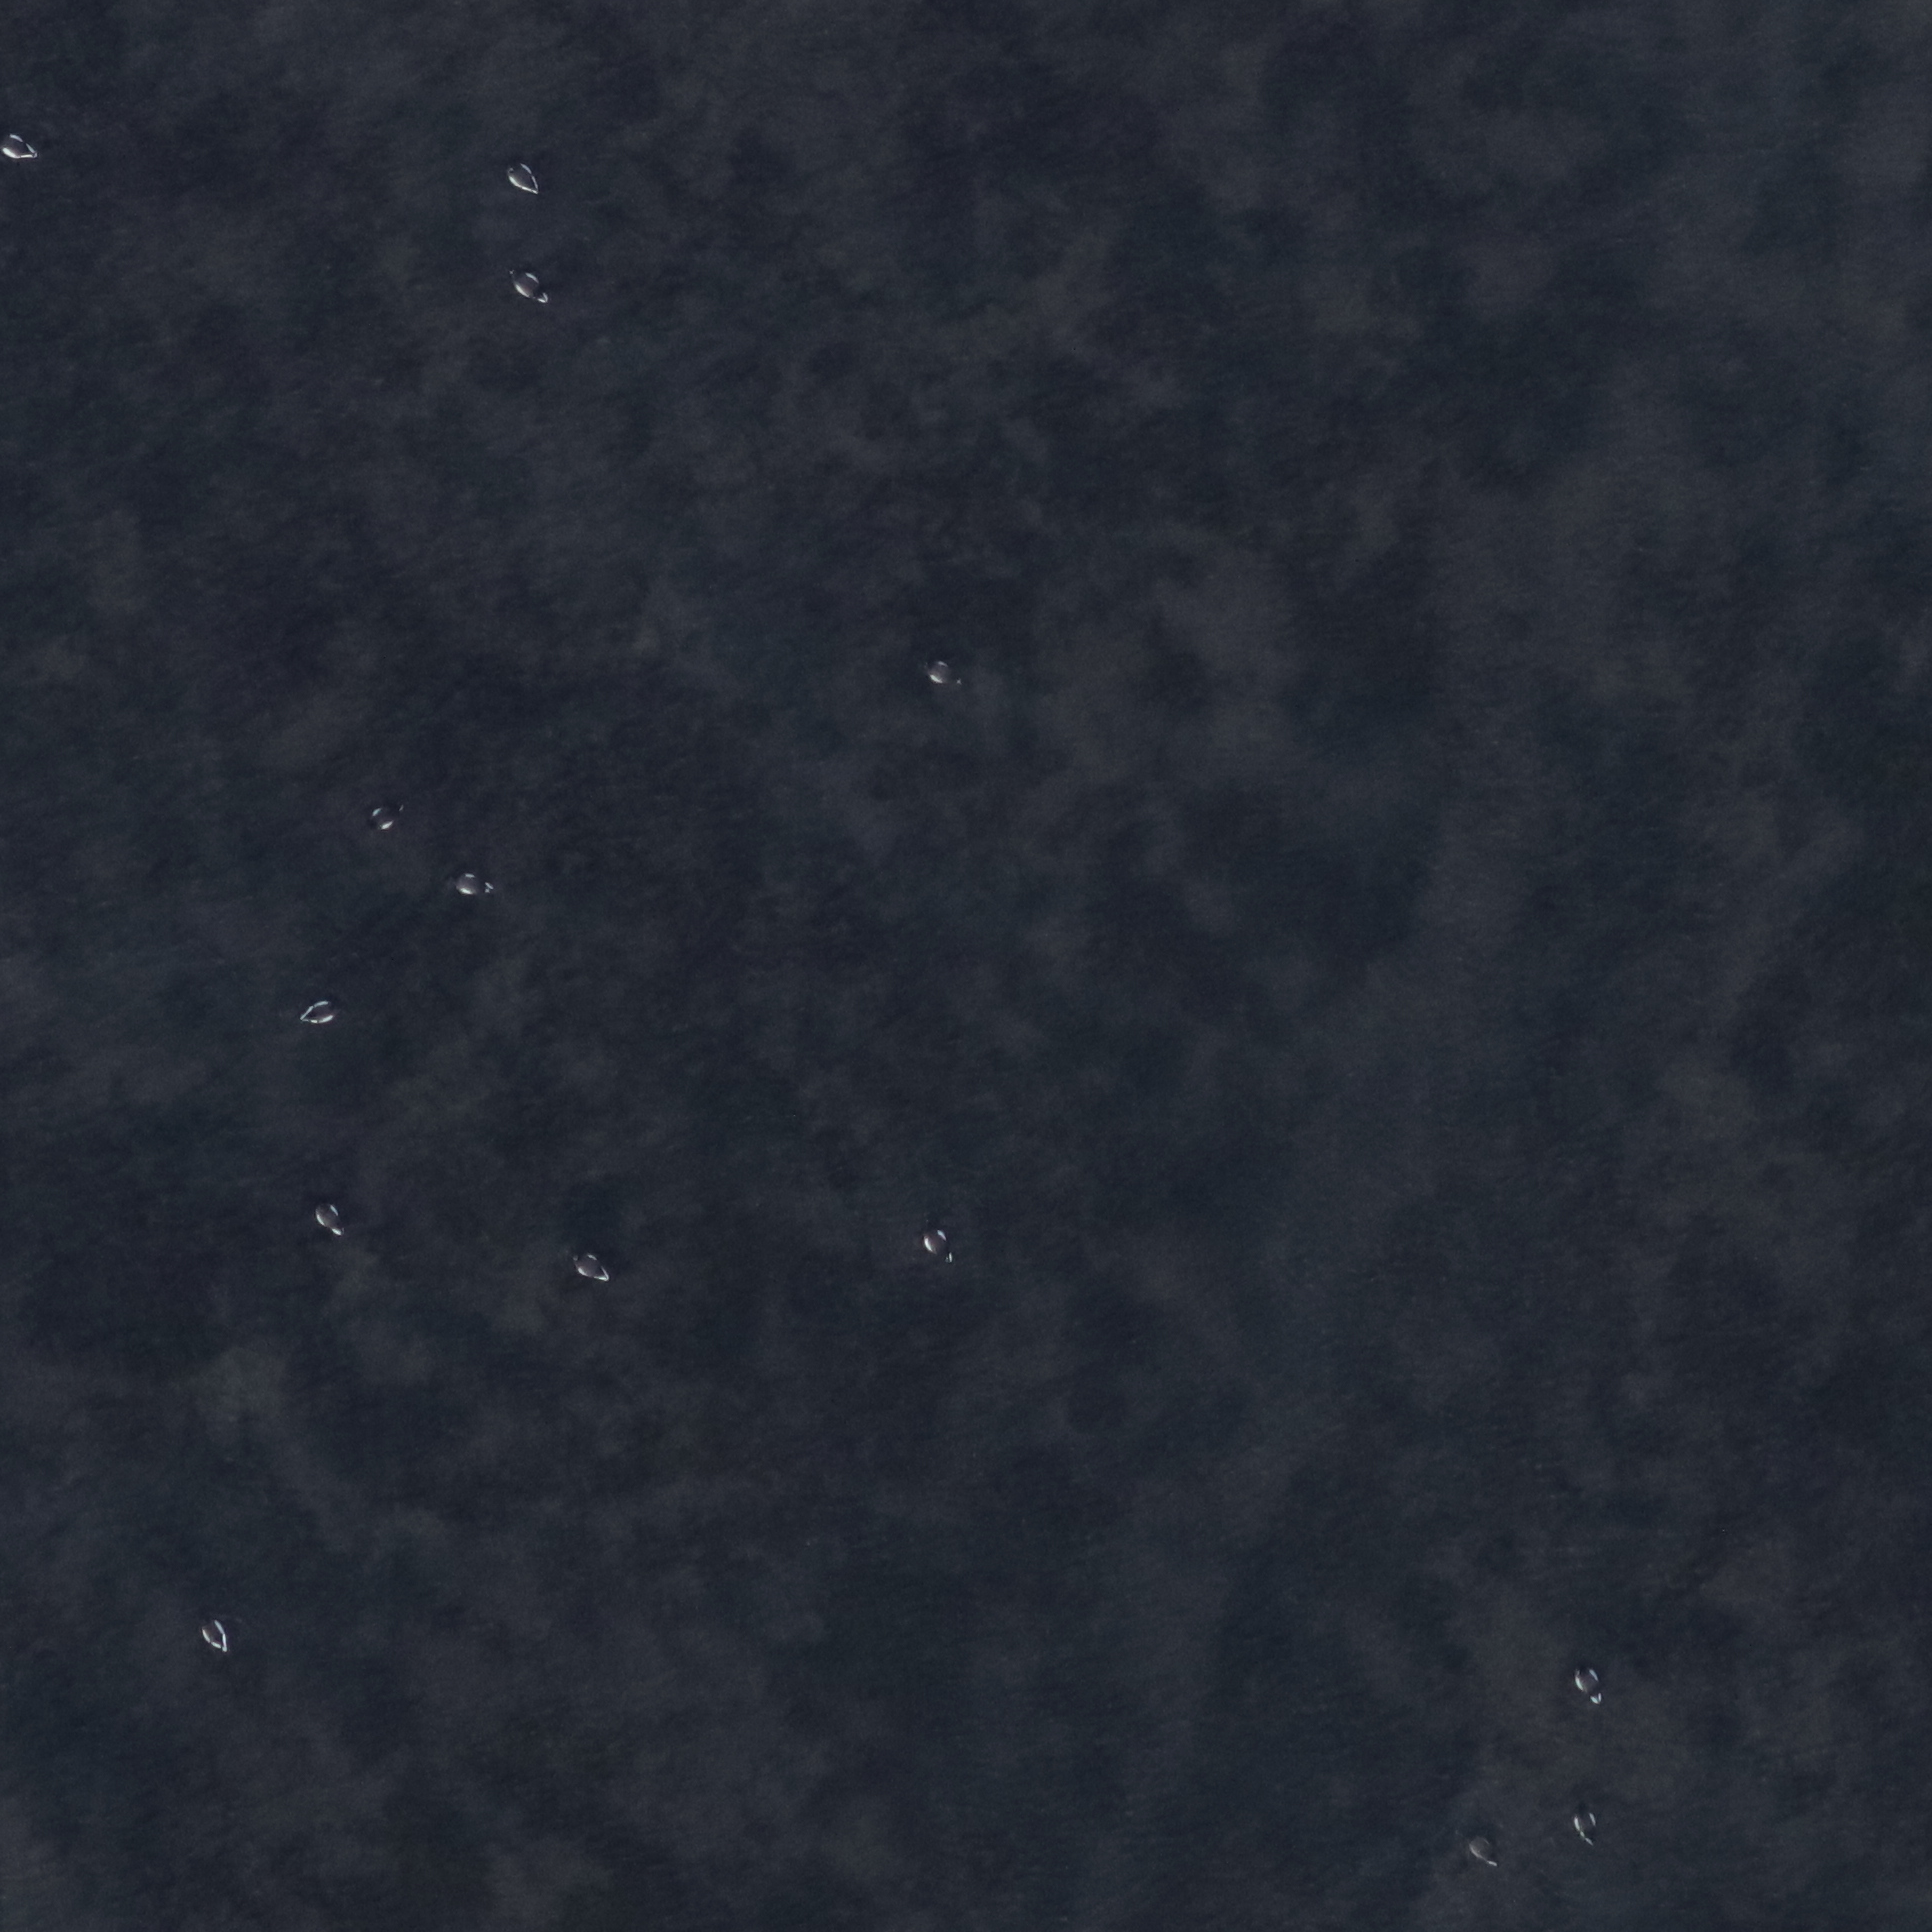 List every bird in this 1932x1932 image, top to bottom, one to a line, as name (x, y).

brant (14, 146)
brant (523, 177)
brant (528, 285)
brant (943, 674)
brant (384, 817)
brant (467, 881)
brant (320, 1011)
brant (327, 1219)
brant (935, 1243)
brant (589, 1266)
brant (212, 1635)
brant (1588, 1682)
brant (1587, 1825)
brant (1481, 1849)